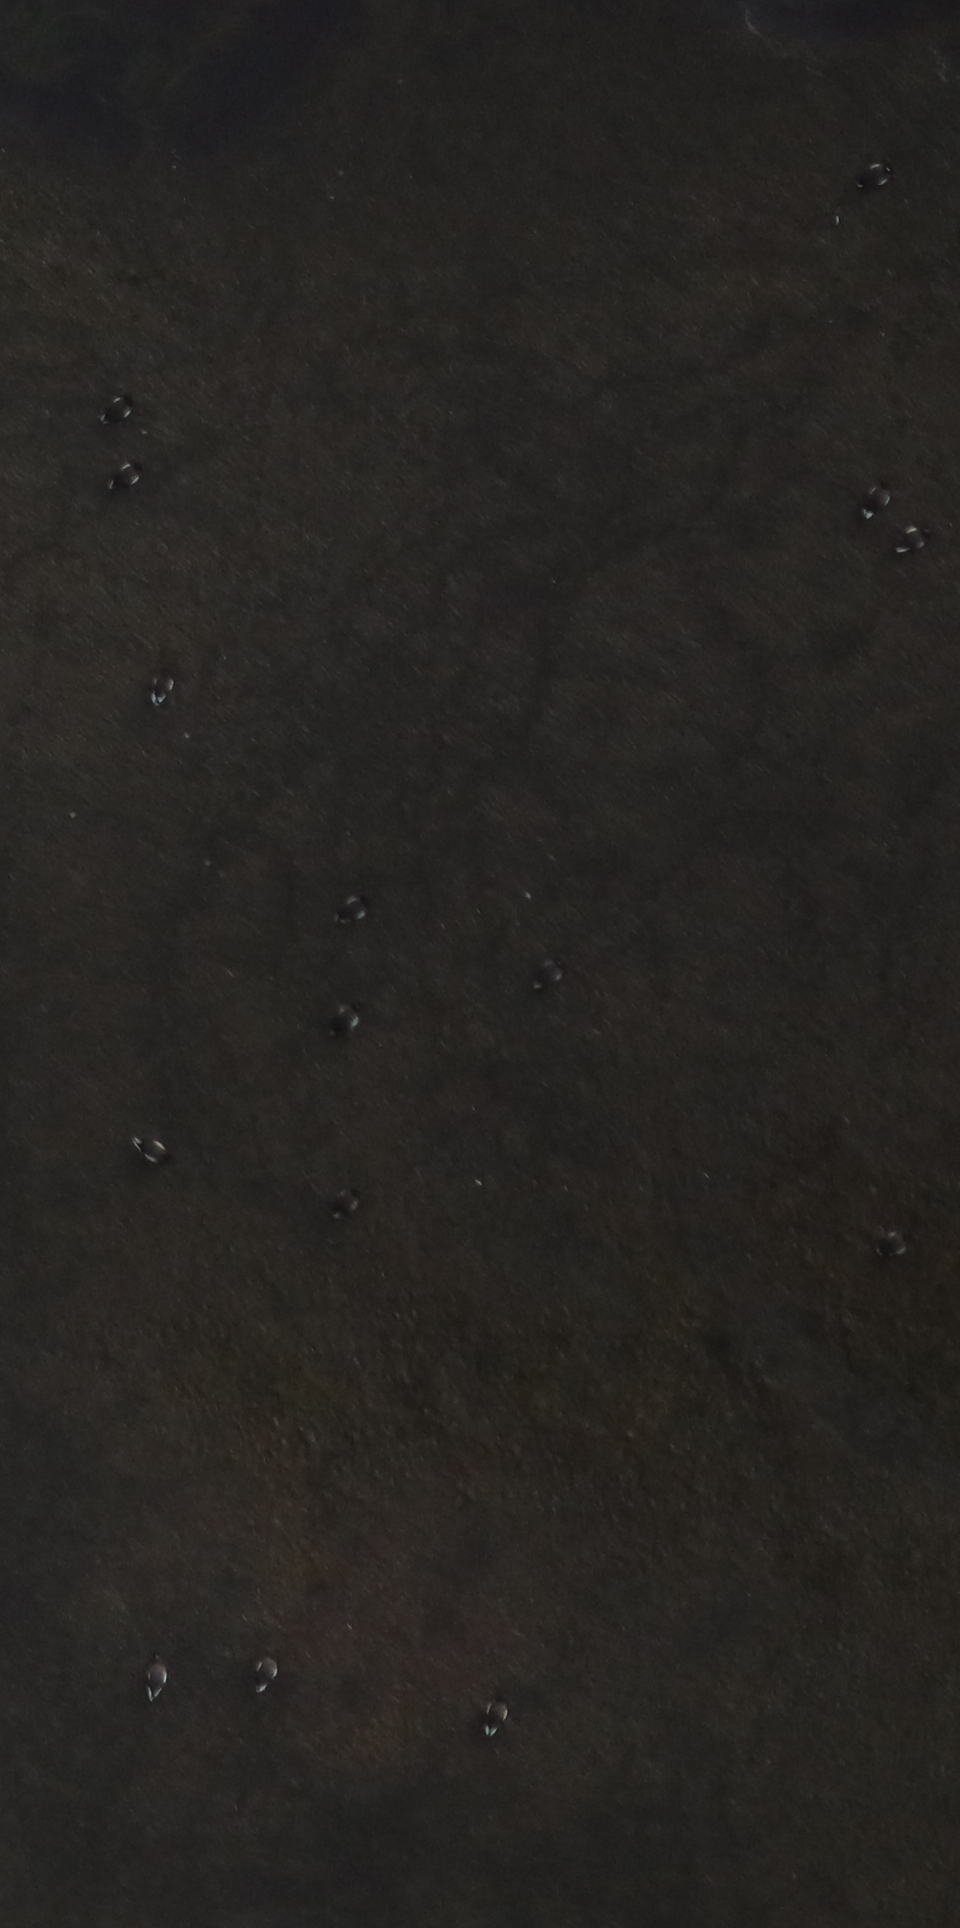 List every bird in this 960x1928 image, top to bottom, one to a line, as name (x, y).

brant (878, 177)
brant (117, 413)
brant (128, 472)
brant (877, 501)
brant (907, 541)
brant (158, 688)
brant (354, 908)
brant (546, 968)
brant (348, 1018)
brant (153, 1149)
brant (344, 1203)
brant (890, 1245)
brant (264, 1668)
brant (156, 1676)
brant (497, 1713)